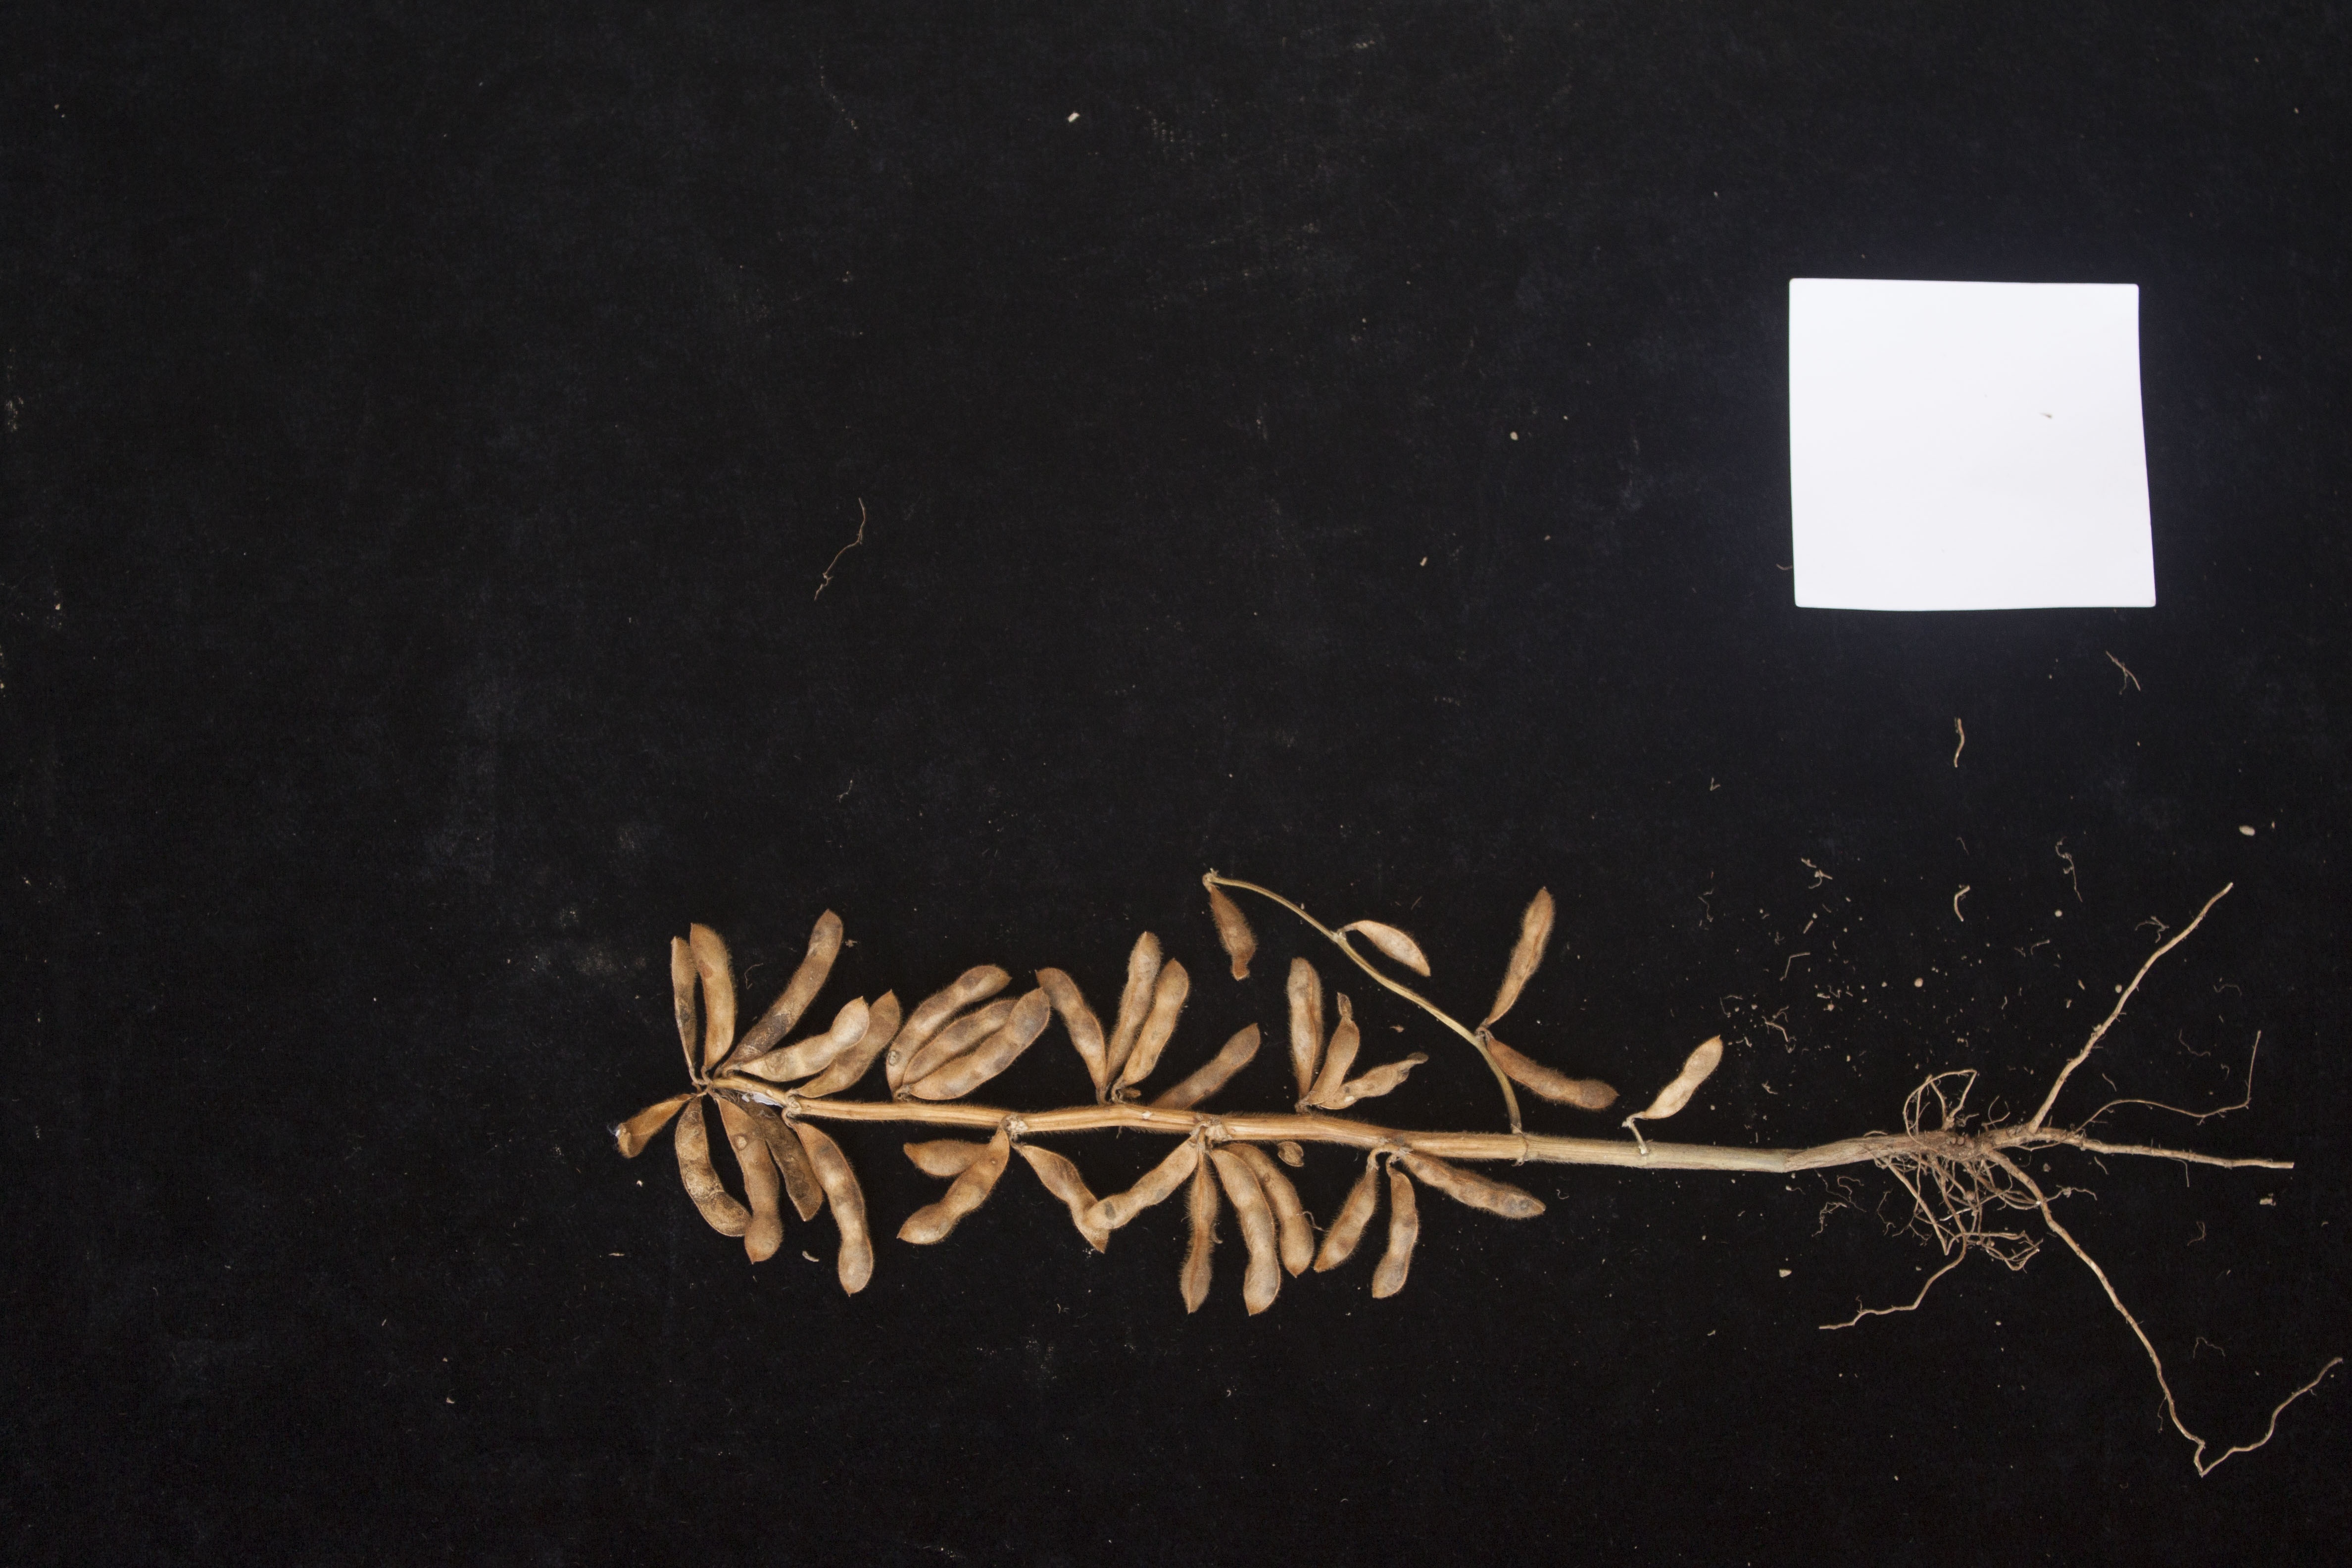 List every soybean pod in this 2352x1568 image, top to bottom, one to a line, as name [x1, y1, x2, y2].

soybean pod [1477, 885, 1557, 1029]
soybean pod [1208, 888, 1258, 981]
soybean pod [714, 909, 844, 1076]
soybean pod [1339, 920, 1431, 978]
soybean pod [690, 924, 735, 1078]
soybean pod [1107, 931, 1162, 1082]
soybean pod [670, 937, 697, 1080]
soybean pod [1286, 958, 1323, 1100]
soybean pod [1112, 959, 1190, 1091]
soybean pod [885, 966, 1012, 1093]
soybean pod [1033, 970, 1108, 1102]
soybean pod [895, 985, 1051, 1101]
soybean pod [791, 988, 901, 1099]
soybean pod [1297, 992, 1361, 1108]
soybean pod [724, 996, 870, 1083]
soybean pod [901, 998, 1019, 1086]
soybean pod [1152, 1021, 1262, 1109]
soybean pod [1484, 1030, 1618, 1111]
soybean pod [1633, 1034, 1722, 1120]
soybean pod [1314, 1053, 1429, 1111]
soybean pod [706, 1089, 784, 1263]
soybean pod [721, 1093, 823, 1224]
soybean pod [614, 1095, 691, 1160]
soybean pod [674, 1098, 752, 1239]
soybean pod [784, 1118, 875, 1296]
soybean pod [895, 1126, 1011, 1246]
soybean pod [1081, 1134, 1197, 1231]
soybean pod [900, 1140, 987, 1178]
soybean pod [1221, 1142, 1314, 1279]
soybean pod [1014, 1145, 1109, 1256]
soybean pod [1398, 1148, 1546, 1219]
soybean pod [1207, 1150, 1282, 1318]
soybean pod [1313, 1155, 1380, 1274]
soybean pod [1179, 1159, 1220, 1315]
soybean pod [1371, 1169, 1419, 1300]